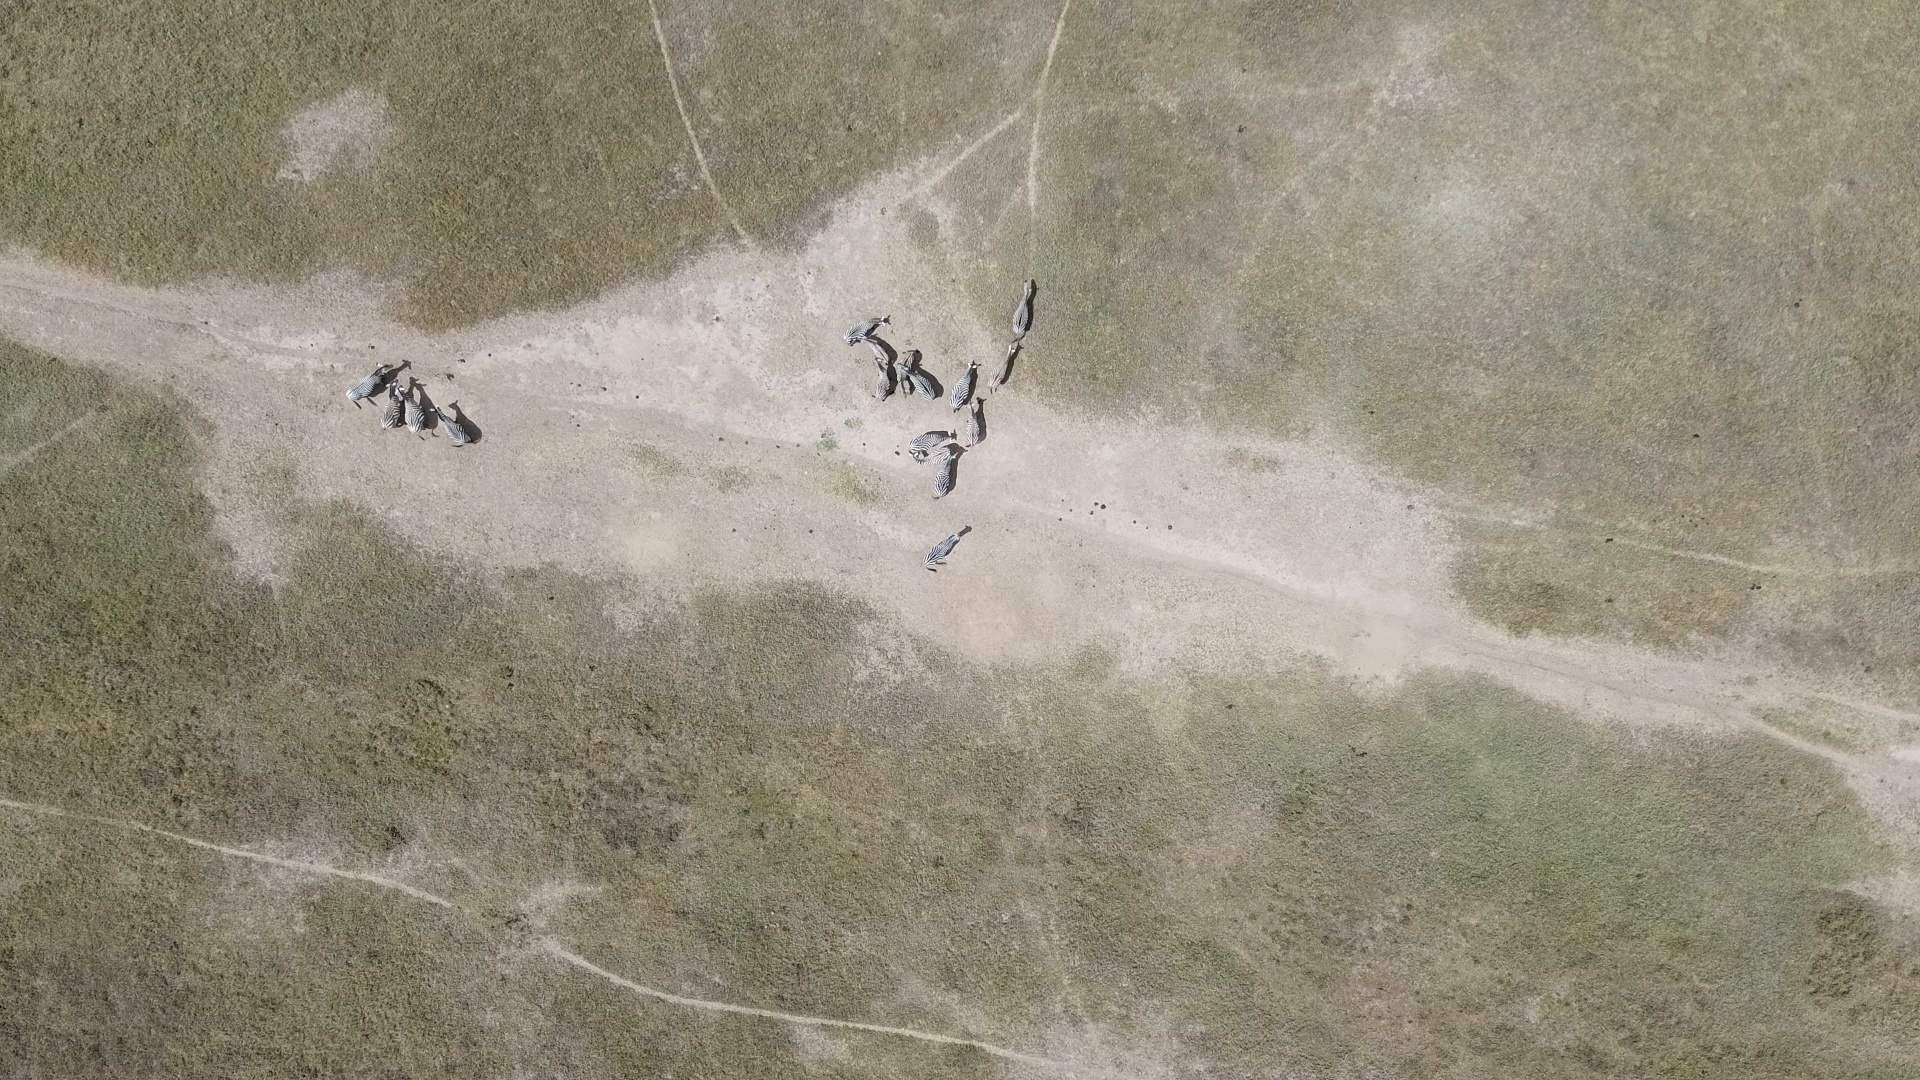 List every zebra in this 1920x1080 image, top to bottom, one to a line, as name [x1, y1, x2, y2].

zebra [1012, 285, 1033, 335]
zebra [844, 316, 887, 342]
zebra [852, 335, 893, 365]
zebra [987, 343, 1016, 388]
zebra [874, 359, 890, 397]
zebra [896, 361, 914, 397]
zebra [951, 362, 978, 409]
zebra [897, 363, 944, 402]
zebra [348, 368, 391, 402]
zebra [377, 384, 400, 429]
zebra [396, 384, 423, 432]
zebra [964, 404, 983, 445]
zebra [429, 406, 472, 445]
zebra [907, 432, 955, 455]
zebra [932, 450, 955, 497]
zebra [924, 532, 962, 566]